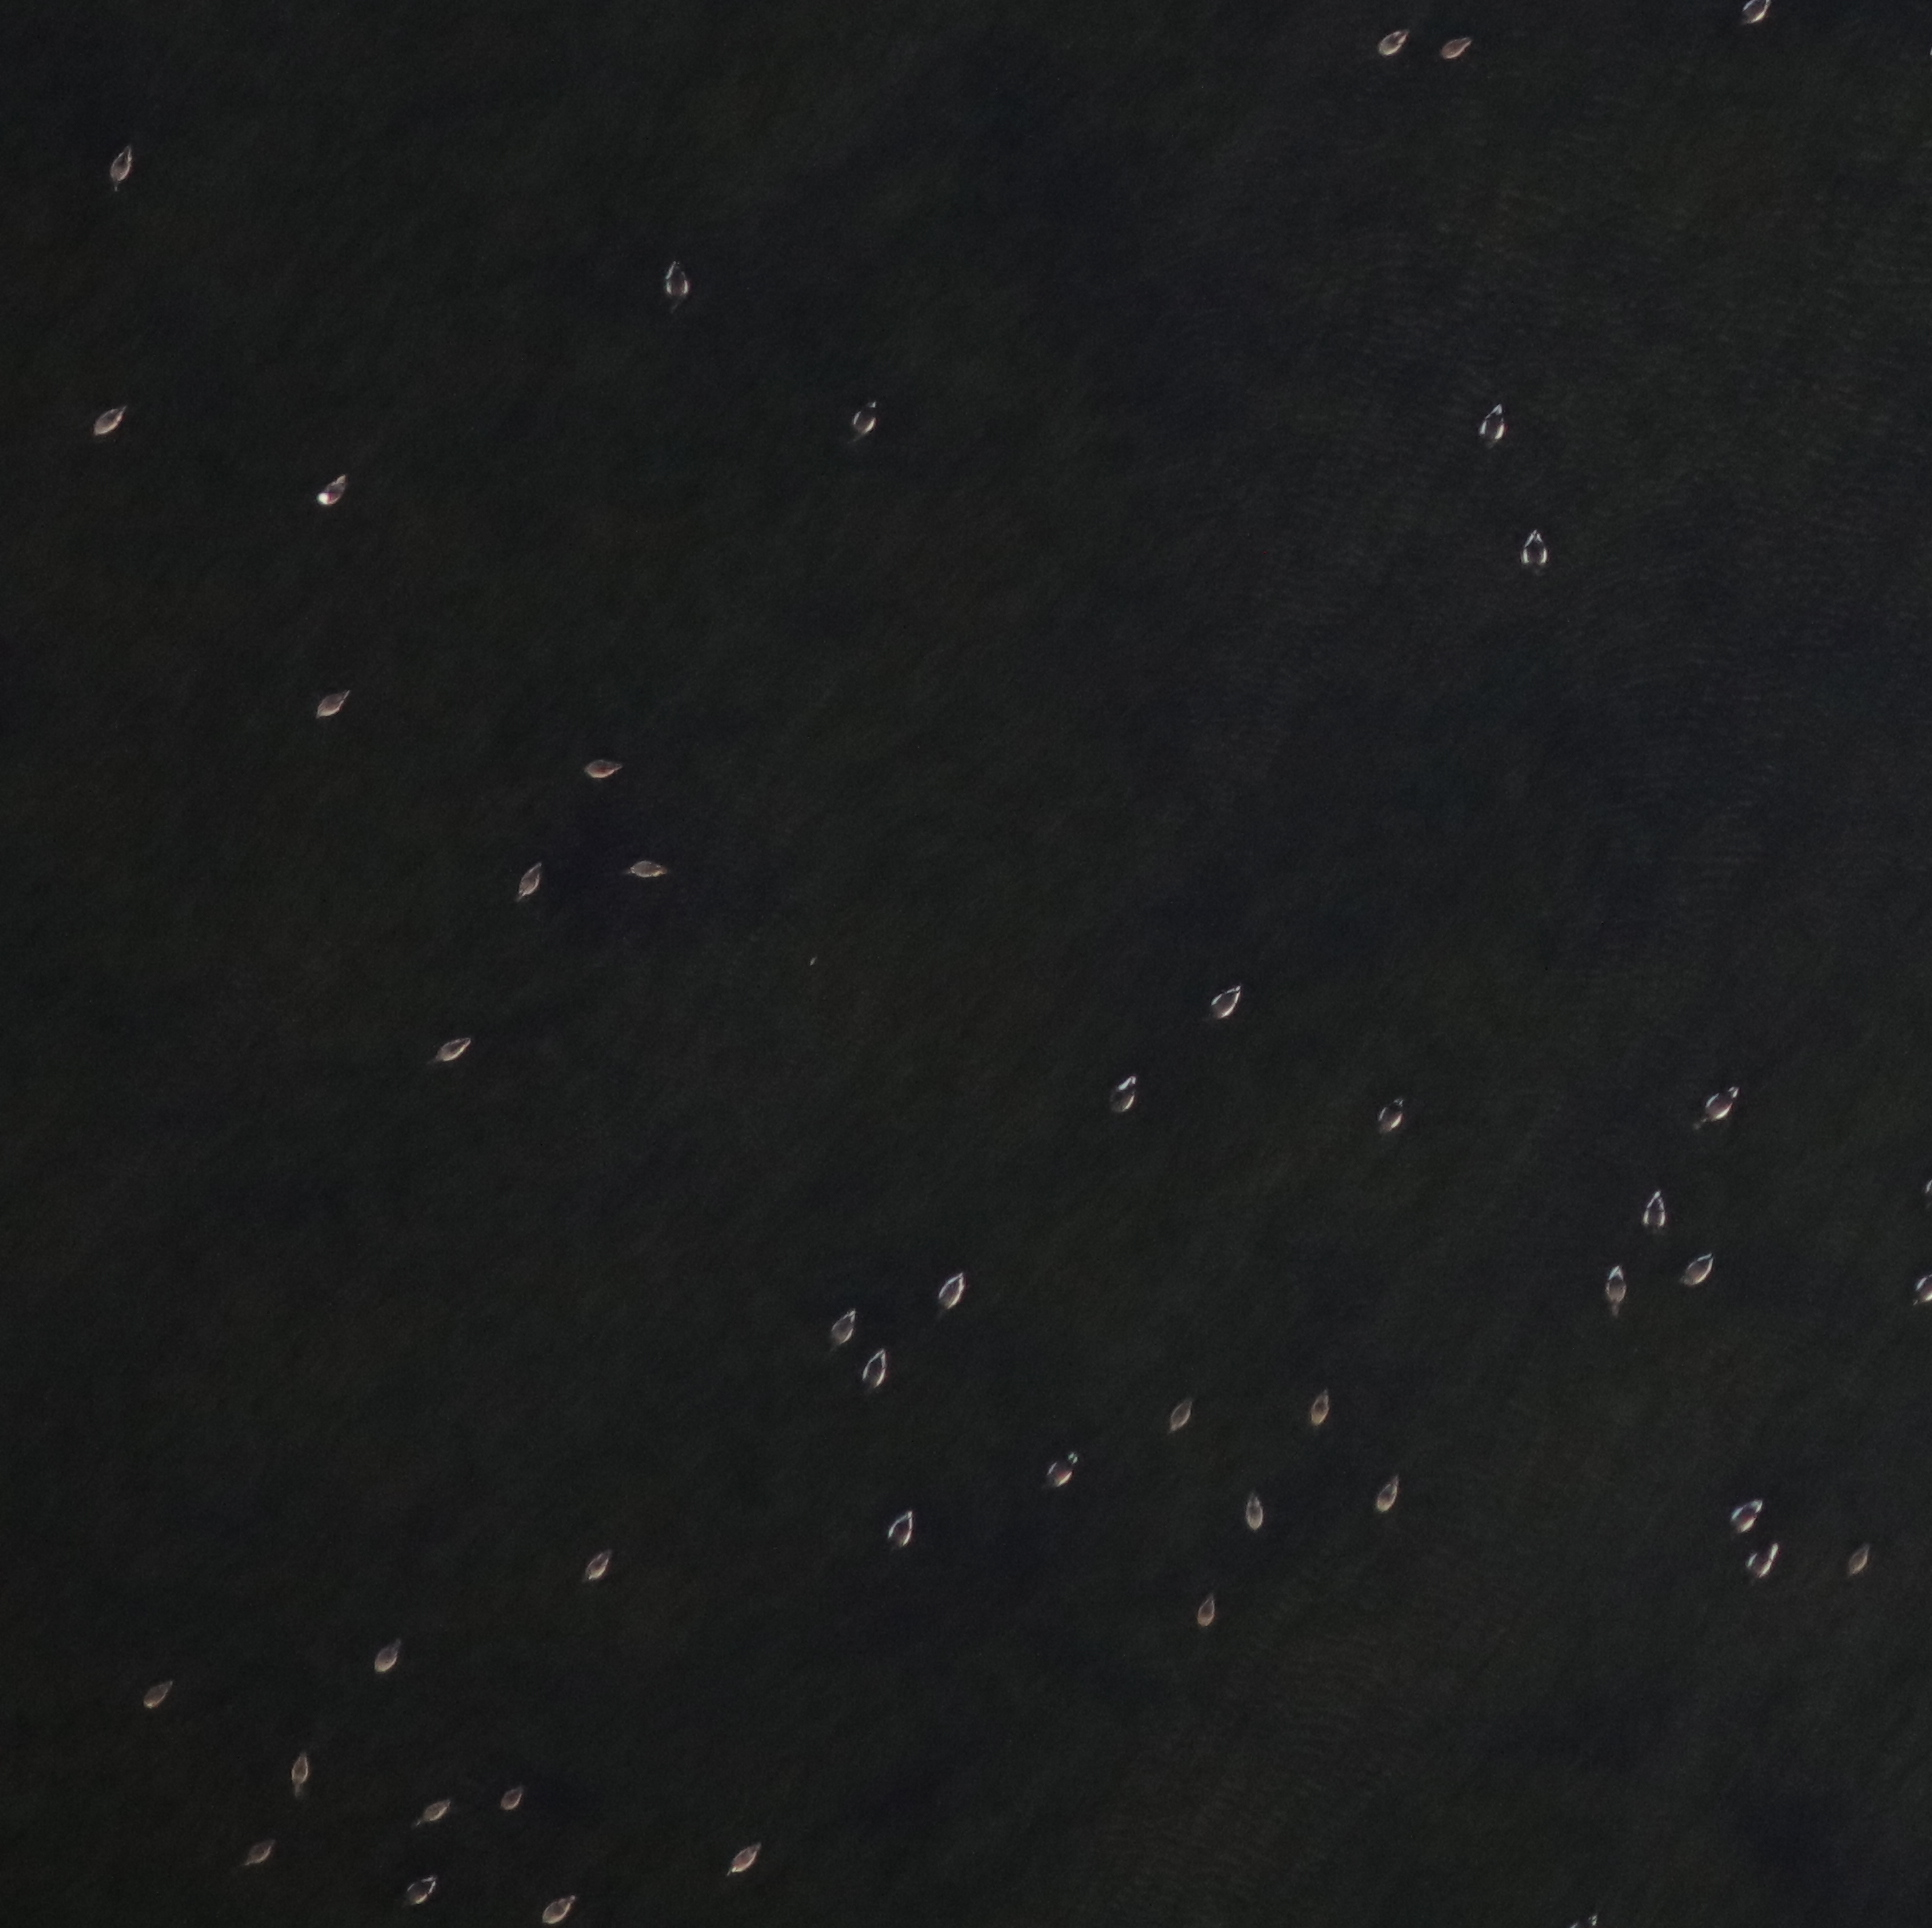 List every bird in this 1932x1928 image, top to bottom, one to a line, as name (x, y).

brant (1755, 9)
other bird (1393, 38)
other bird (1453, 47)
brant (122, 167)
brant (677, 283)
other bird (110, 416)
brant (864, 420)
brant (1493, 426)
other bird (332, 492)
brant (1533, 553)
other bird (334, 703)
other bird (607, 770)
other bird (652, 864)
other bird (535, 872)
brant (1222, 1002)
other bird (449, 1048)
brant (1124, 1096)
brant (1718, 1106)
brant (1389, 1116)
brant (1654, 1213)
brant (1695, 1270)
brant (1929, 1286)
brant (1615, 1289)
brant (952, 1293)
brant (843, 1329)
brant (875, 1372)
other bird (1325, 1408)
other bird (1176, 1415)
brant (1060, 1470)
other bird (1393, 1494)
other bird (1256, 1515)
brant (1746, 1517)
brant (902, 1532)
other bird (596, 1556)
other bird (1860, 1560)
brant (1759, 1564)
other bird (1208, 1616)
other bird (395, 1656)
other bird (155, 1699)
other bird (289, 1773)
other bird (512, 1802)
other bird (424, 1813)
other bird (755, 1851)
other bird (260, 1857)
brant (418, 1892)
other bird (562, 1913)